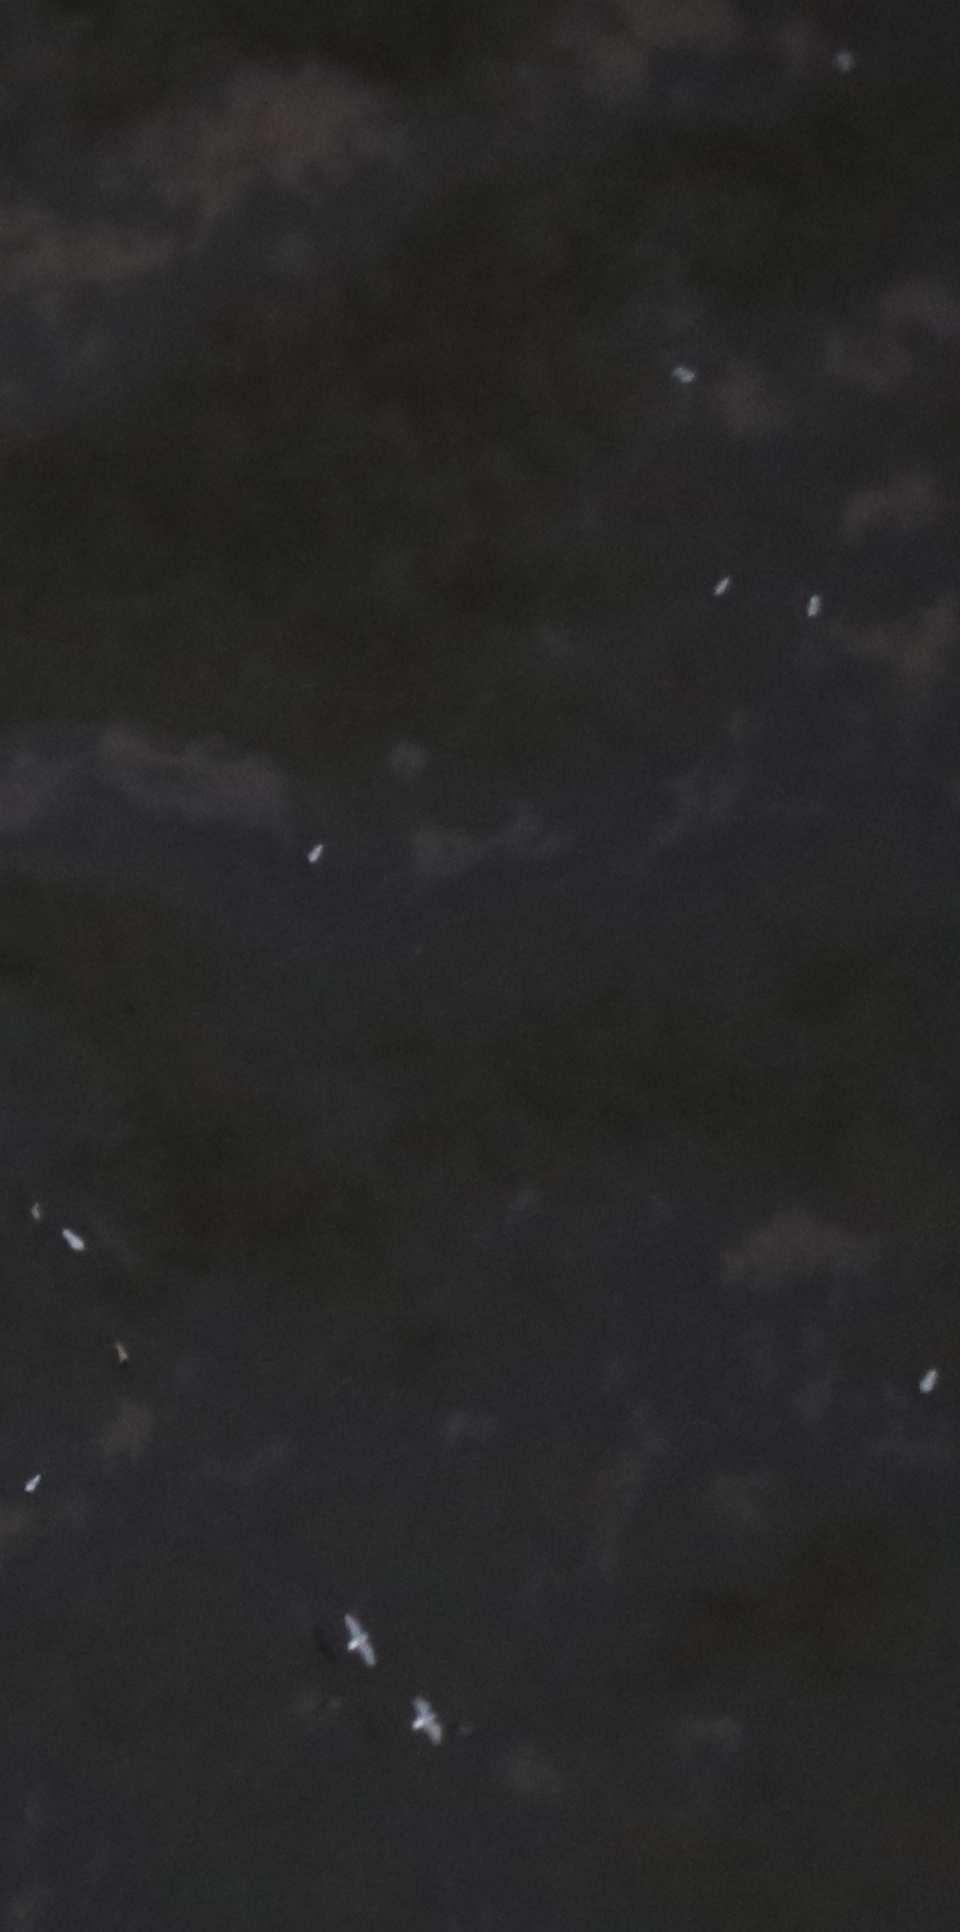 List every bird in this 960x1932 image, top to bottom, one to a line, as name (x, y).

other bird (846, 58)
gull (689, 375)
gull (725, 587)
gull (815, 606)
gull (314, 852)
gull (74, 1240)
gull (928, 1383)
gull (32, 1486)
gull (358, 1641)
gull (425, 1718)